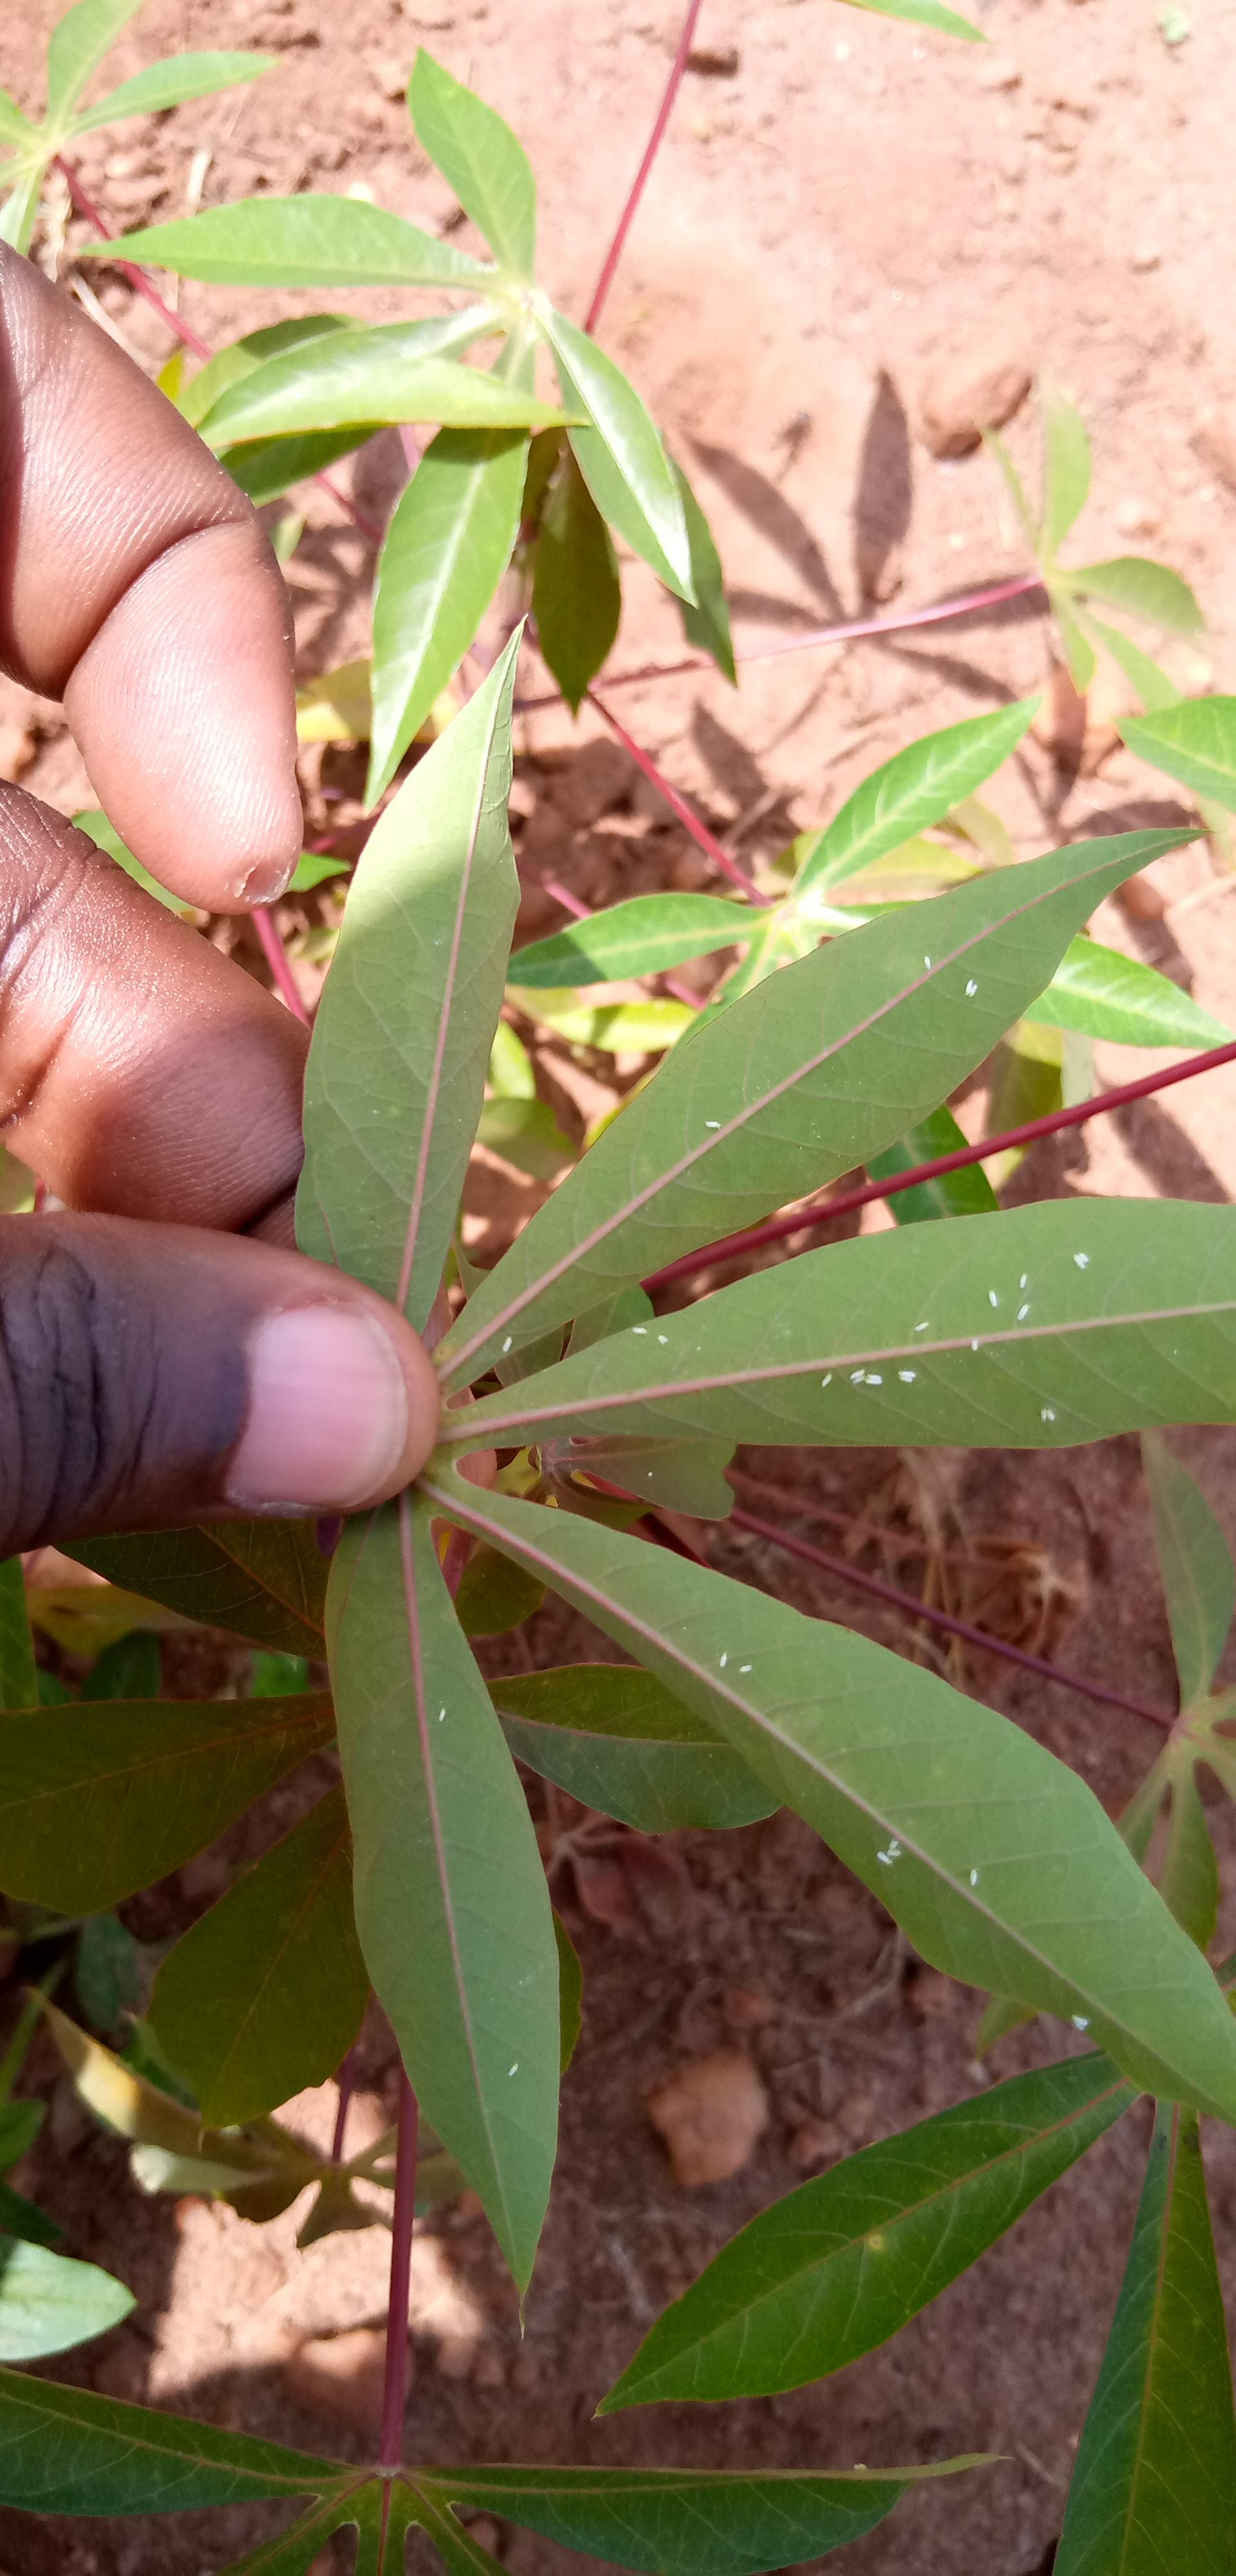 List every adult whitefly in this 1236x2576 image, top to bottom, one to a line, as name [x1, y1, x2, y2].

whitefly [916, 943, 941, 974]
whitefly [959, 973, 989, 1007]
whitefly [961, 978, 988, 1004]
whitefly [697, 1108, 730, 1139]
whitefly [1068, 1235, 1097, 1275]
whitefly [1065, 1247, 1105, 1279]
whitefly [1008, 1266, 1035, 1295]
whitefly [983, 1282, 1000, 1314]
whitefly [1011, 1295, 1037, 1327]
whitefly [909, 1307, 928, 1345]
whitefly [625, 1309, 651, 1357]
whitefly [654, 1323, 679, 1355]
whitefly [963, 1331, 991, 1361]
whitefly [493, 1333, 514, 1359]
whitefly [846, 1358, 869, 1394]
whitefly [892, 1358, 926, 1396]
whitefly [859, 1361, 885, 1392]
whitefly [895, 1361, 933, 1410]
whitefly [847, 1363, 884, 1405]
whitefly [809, 1365, 834, 1399]
whitefly [866, 1366, 895, 1401]
whitefly [1039, 1401, 1061, 1430]
whitefly [1033, 1402, 1061, 1434]
whitefly [711, 1645, 733, 1681]
whitefly [735, 1654, 758, 1683]
whitefly [423, 1694, 458, 1728]
whitefly [879, 1828, 906, 1853]
whitefly [874, 1838, 910, 1868]
whitefly [886, 1839, 909, 1864]
whitefly [963, 1857, 983, 1891]
whitefly [1063, 2004, 1096, 2045]
whitefly [496, 2055, 523, 2087]